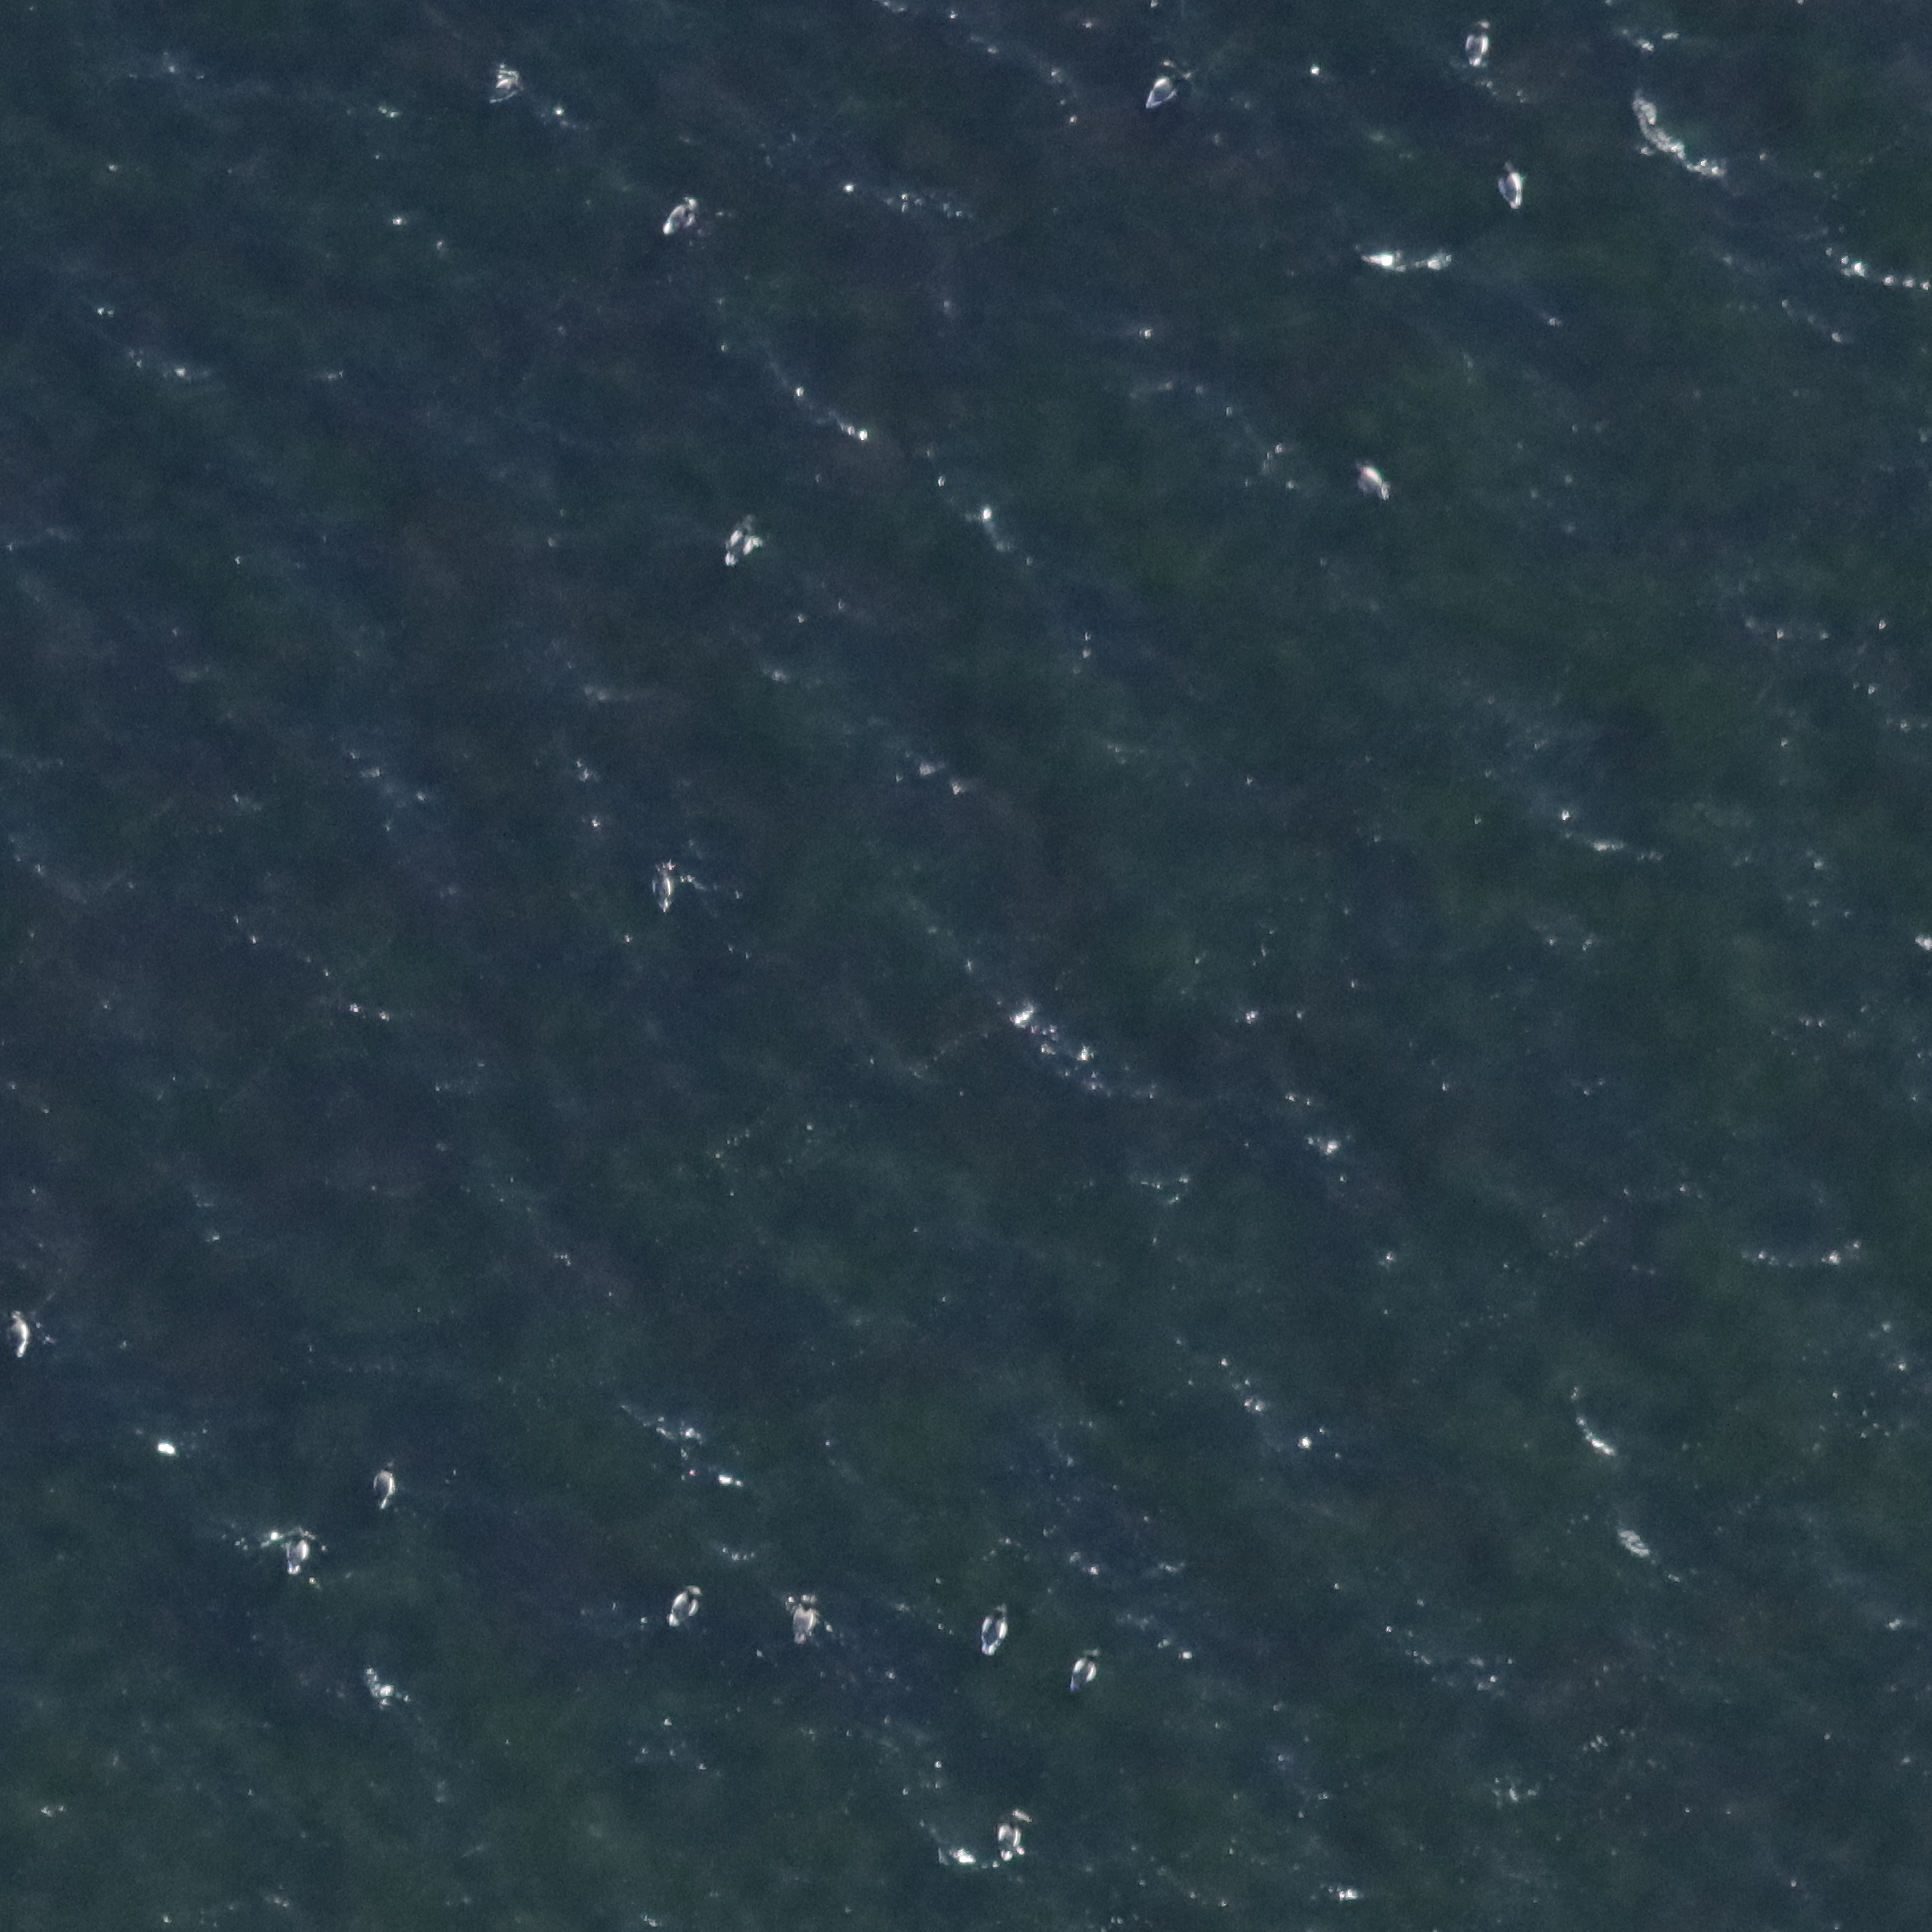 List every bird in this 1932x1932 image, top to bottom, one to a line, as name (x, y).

brant (1474, 45)
brant (500, 87)
brant (1164, 90)
brant (1509, 183)
brant (681, 215)
brant (1372, 482)
brant (738, 544)
brant (663, 891)
brant (17, 1338)
brant (385, 1488)
brant (297, 1551)
brant (683, 1610)
brant (802, 1623)
brant (995, 1630)
brant (1085, 1674)
brant (1009, 1837)